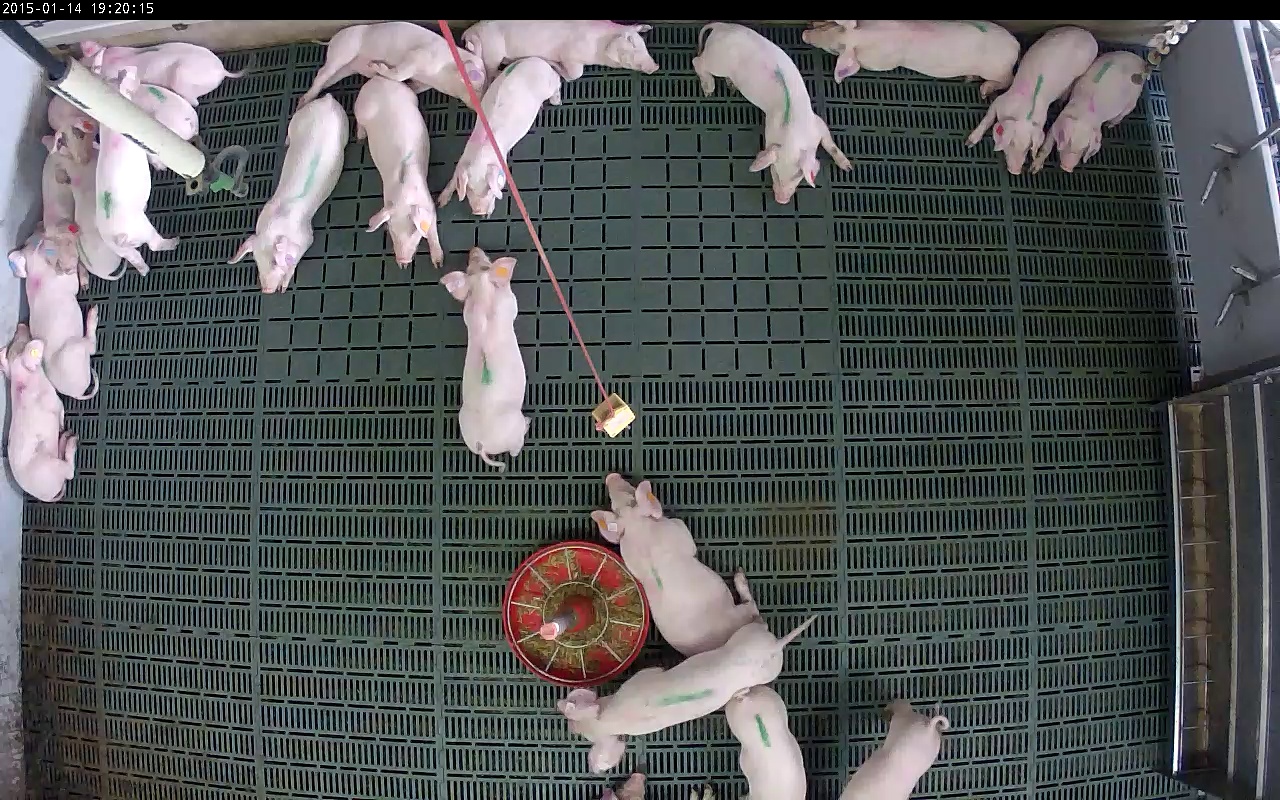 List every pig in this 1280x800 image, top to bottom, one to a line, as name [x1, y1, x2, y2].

pig [463, 21, 661, 82]
pig [694, 21, 855, 206]
pig [803, 21, 1023, 101]
pig [297, 23, 489, 112]
pig [968, 27, 1098, 175]
pig [75, 40, 253, 106]
pig [1032, 52, 1146, 175]
pig [439, 55, 563, 218]
pig [90, 66, 181, 277]
pig [352, 77, 447, 273]
pig [130, 82, 200, 141]
pig [228, 94, 348, 294]
pig [46, 95, 100, 166]
pig [40, 133, 124, 283]
pig [40, 154, 90, 289]
pig [6, 221, 102, 399]
pig [442, 248, 532, 472]
pig [1, 322, 78, 506]
pig [593, 475, 756, 658]
pig [556, 616, 816, 774]
pig [723, 684, 806, 799]
pig [836, 696, 948, 799]
pig [601, 775, 717, 799]